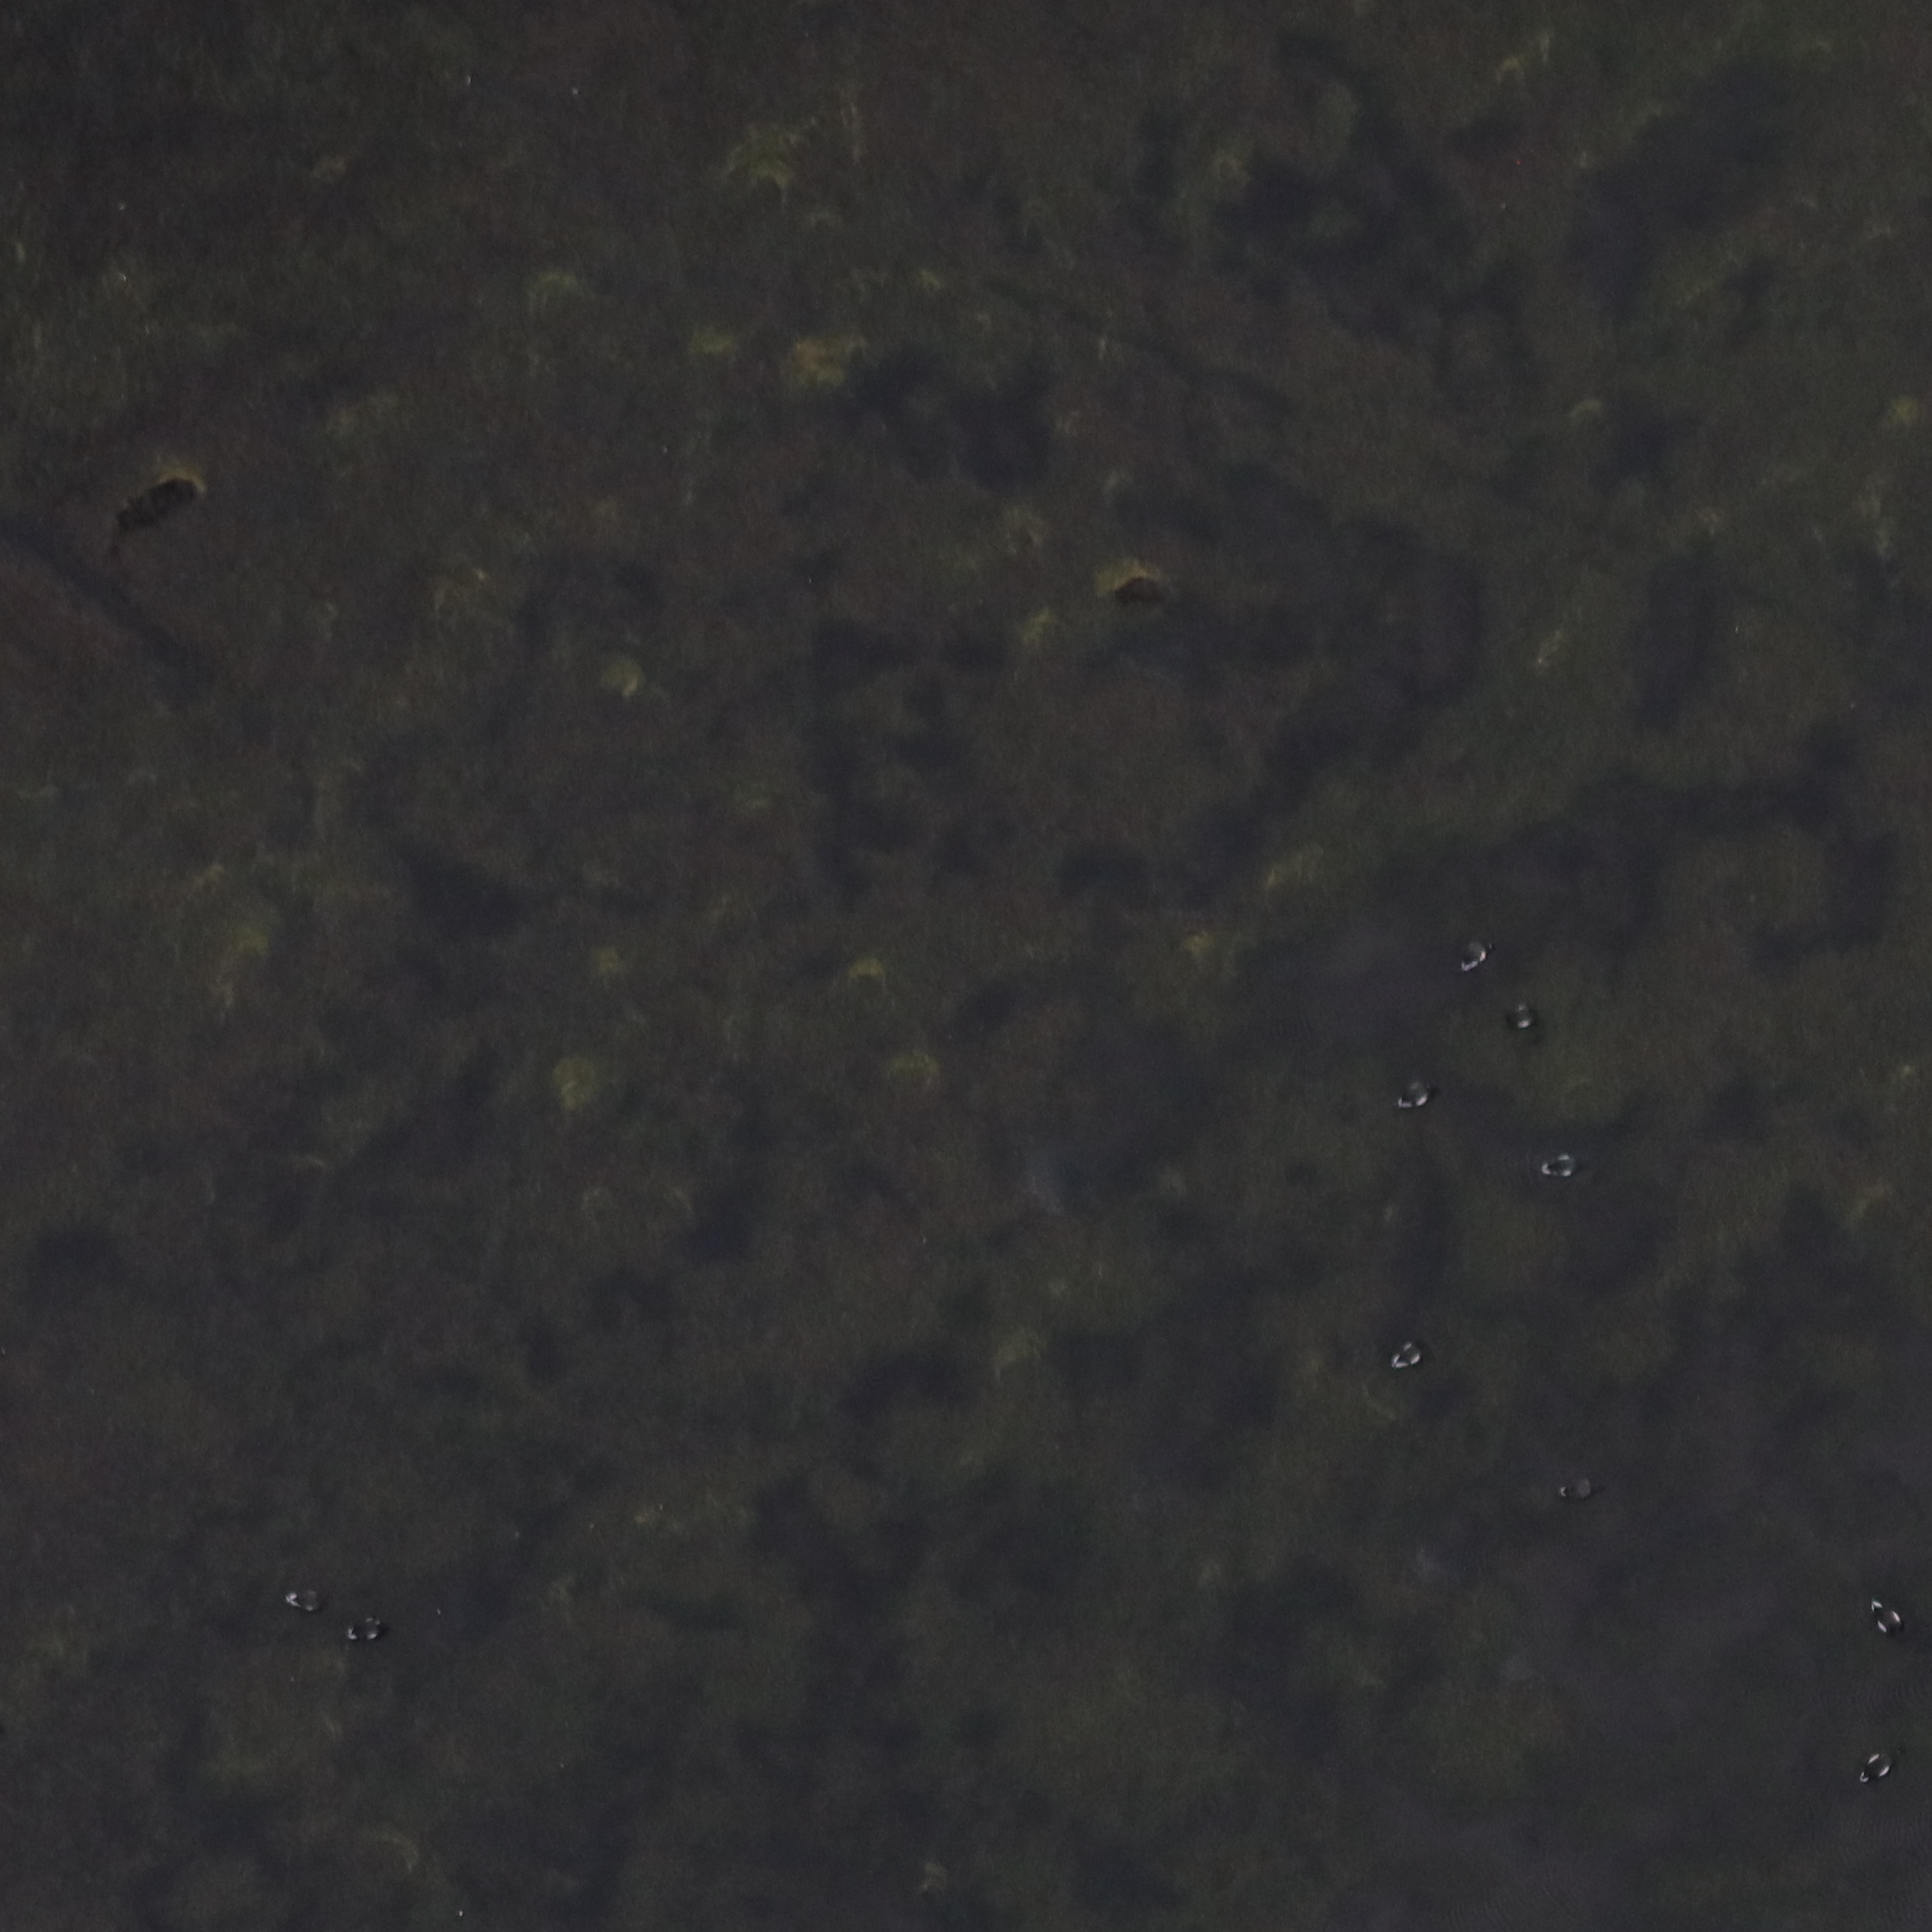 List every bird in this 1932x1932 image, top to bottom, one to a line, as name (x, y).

brant (1481, 951)
brant (1522, 1016)
brant (1414, 1094)
brant (1559, 1159)
brant (1409, 1355)
brant (1573, 1487)
brant (303, 1599)
brant (1889, 1618)
brant (364, 1627)
brant (1876, 1767)